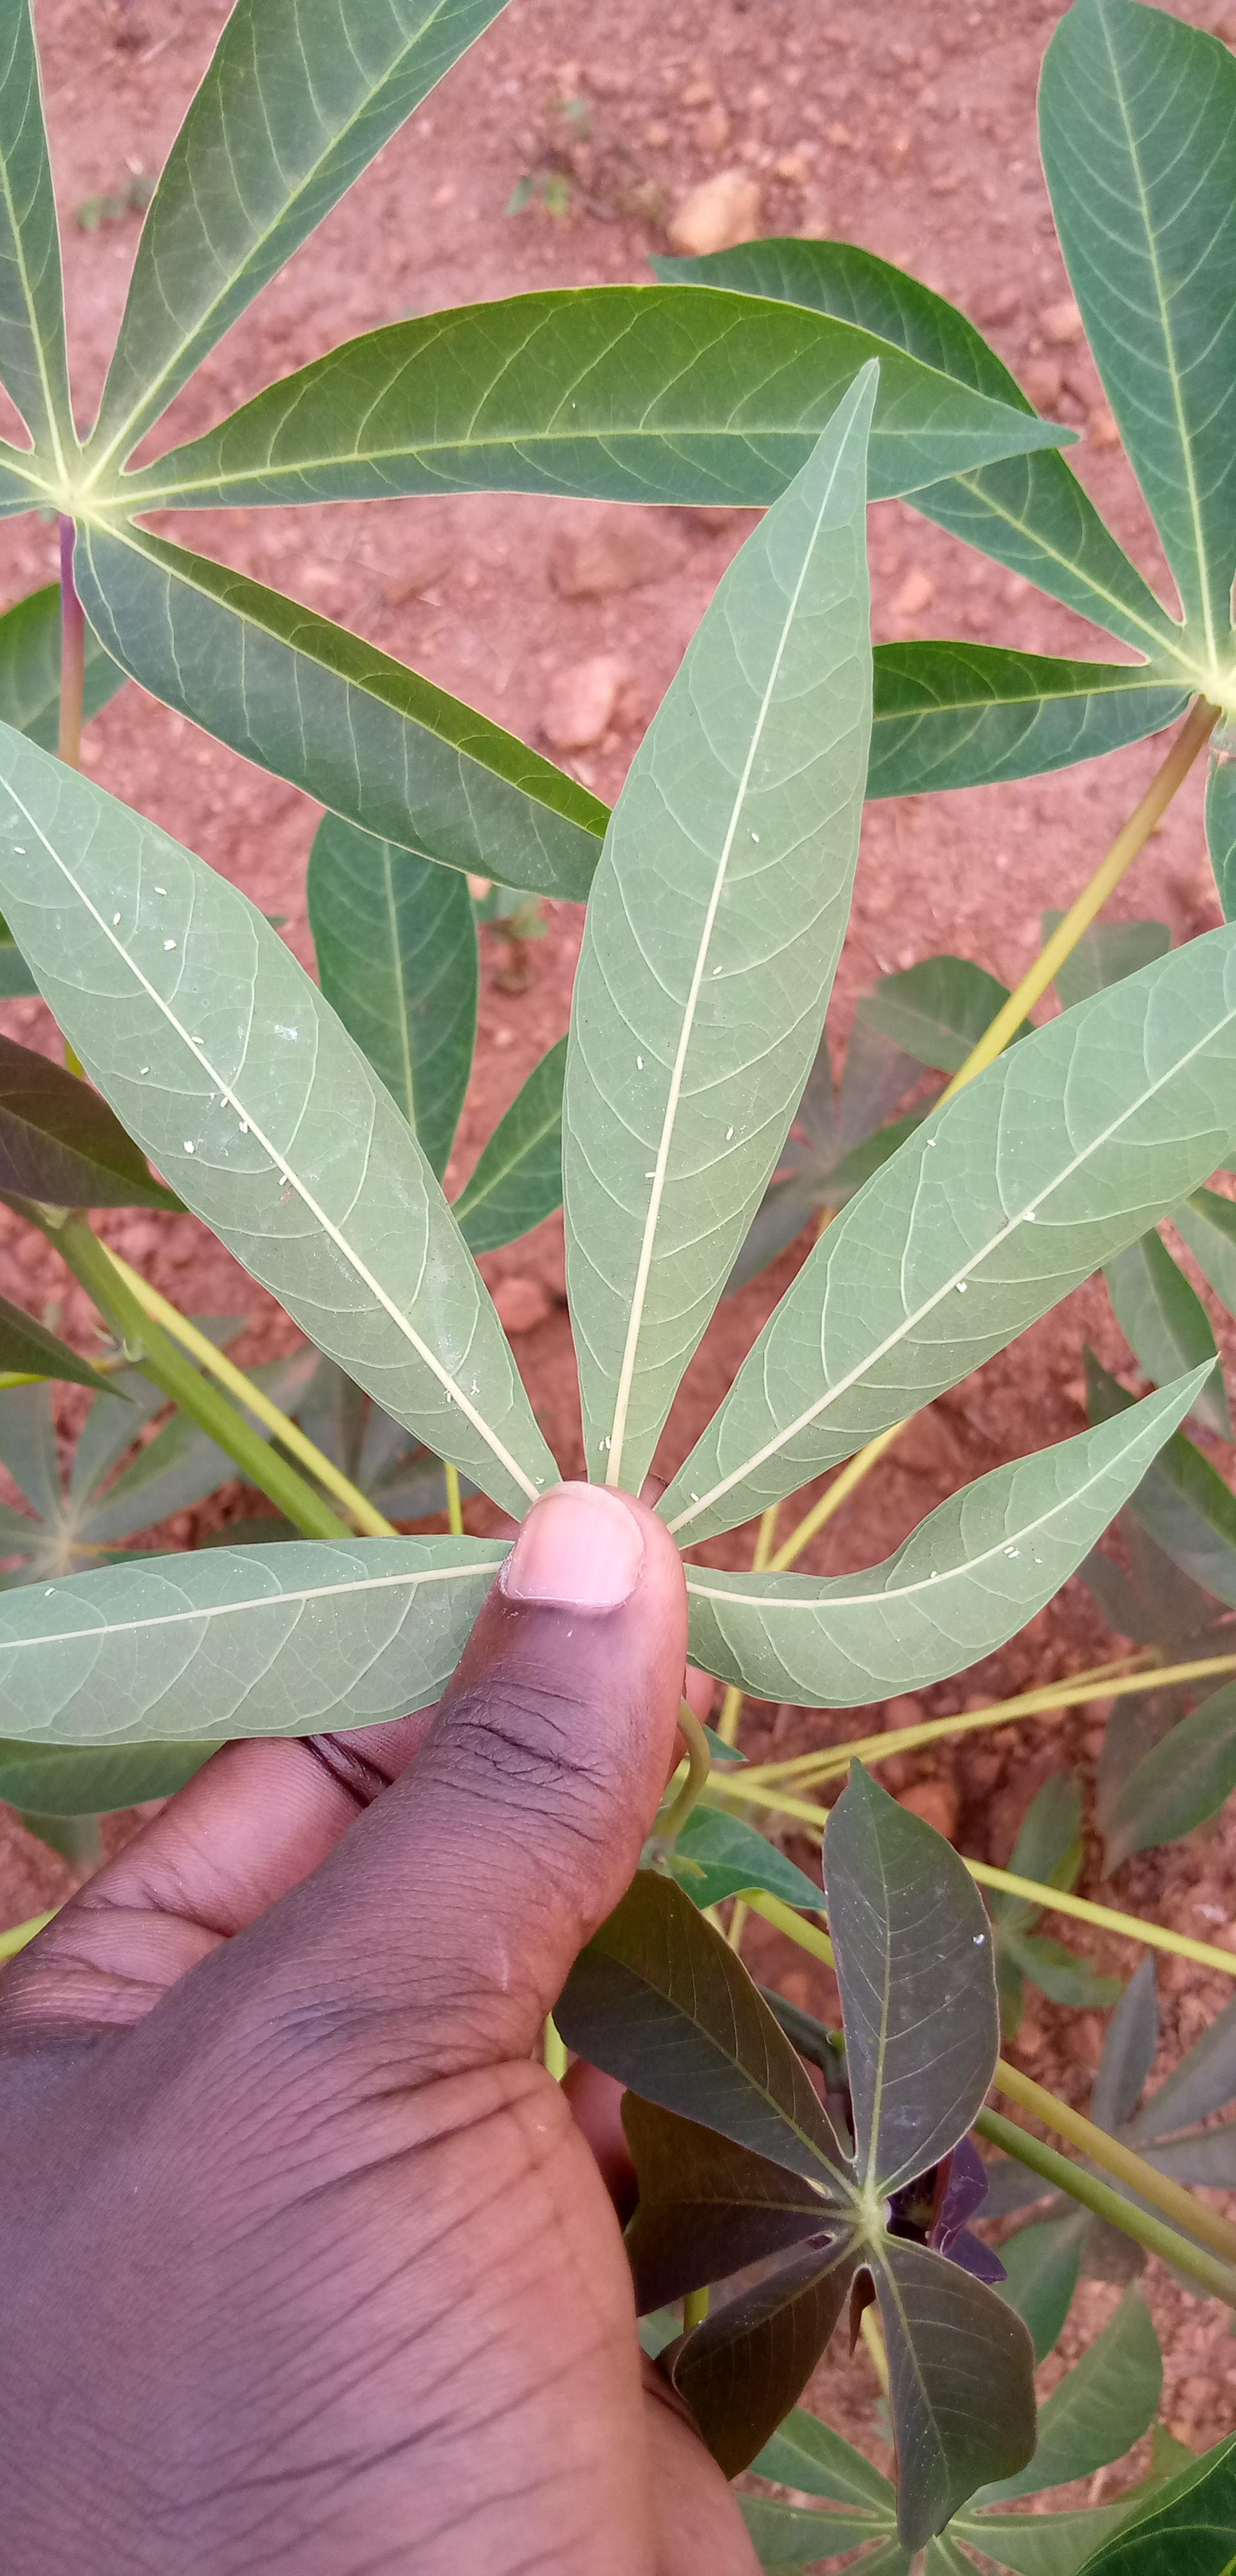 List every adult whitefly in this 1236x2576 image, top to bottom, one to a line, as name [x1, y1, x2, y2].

whitefly [748, 831, 761, 846]
whitefly [11, 844, 27, 857]
whitefly [151, 885, 169, 897]
whitefly [110, 911, 124, 927]
whitefly [161, 937, 179, 952]
whitefly [711, 963, 724, 978]
whitefly [189, 1034, 206, 1046]
whitefly [634, 1053, 646, 1072]
whitefly [138, 1065, 149, 1077]
whitefly [217, 1095, 230, 1110]
whitefly [238, 1119, 247, 1135]
whitefly [243, 1119, 251, 1135]
whitefly [723, 1126, 737, 1142]
whitefly [924, 1137, 937, 1150]
whitefly [181, 1139, 197, 1156]
whitefly [642, 1170, 657, 1180]
whitefly [277, 1171, 290, 1188]
whitefly [1021, 1209, 1039, 1225]
whitefly [954, 1279, 971, 1294]
whitefly [469, 1377, 483, 1398]
whitefly [444, 1388, 454, 1407]
whitefly [604, 1435, 612, 1450]
whitefly [597, 1439, 604, 1452]
whitefly [533, 1476, 546, 1487]
whitefly [689, 1491, 700, 1504]
whitefly [1002, 1545, 1015, 1555]
whitefly [1007, 1549, 1020, 1559]
whitefly [1033, 1557, 1043, 1565]
whitefly [930, 1568, 939, 1578]
whitefly [43, 1586, 56, 1597]